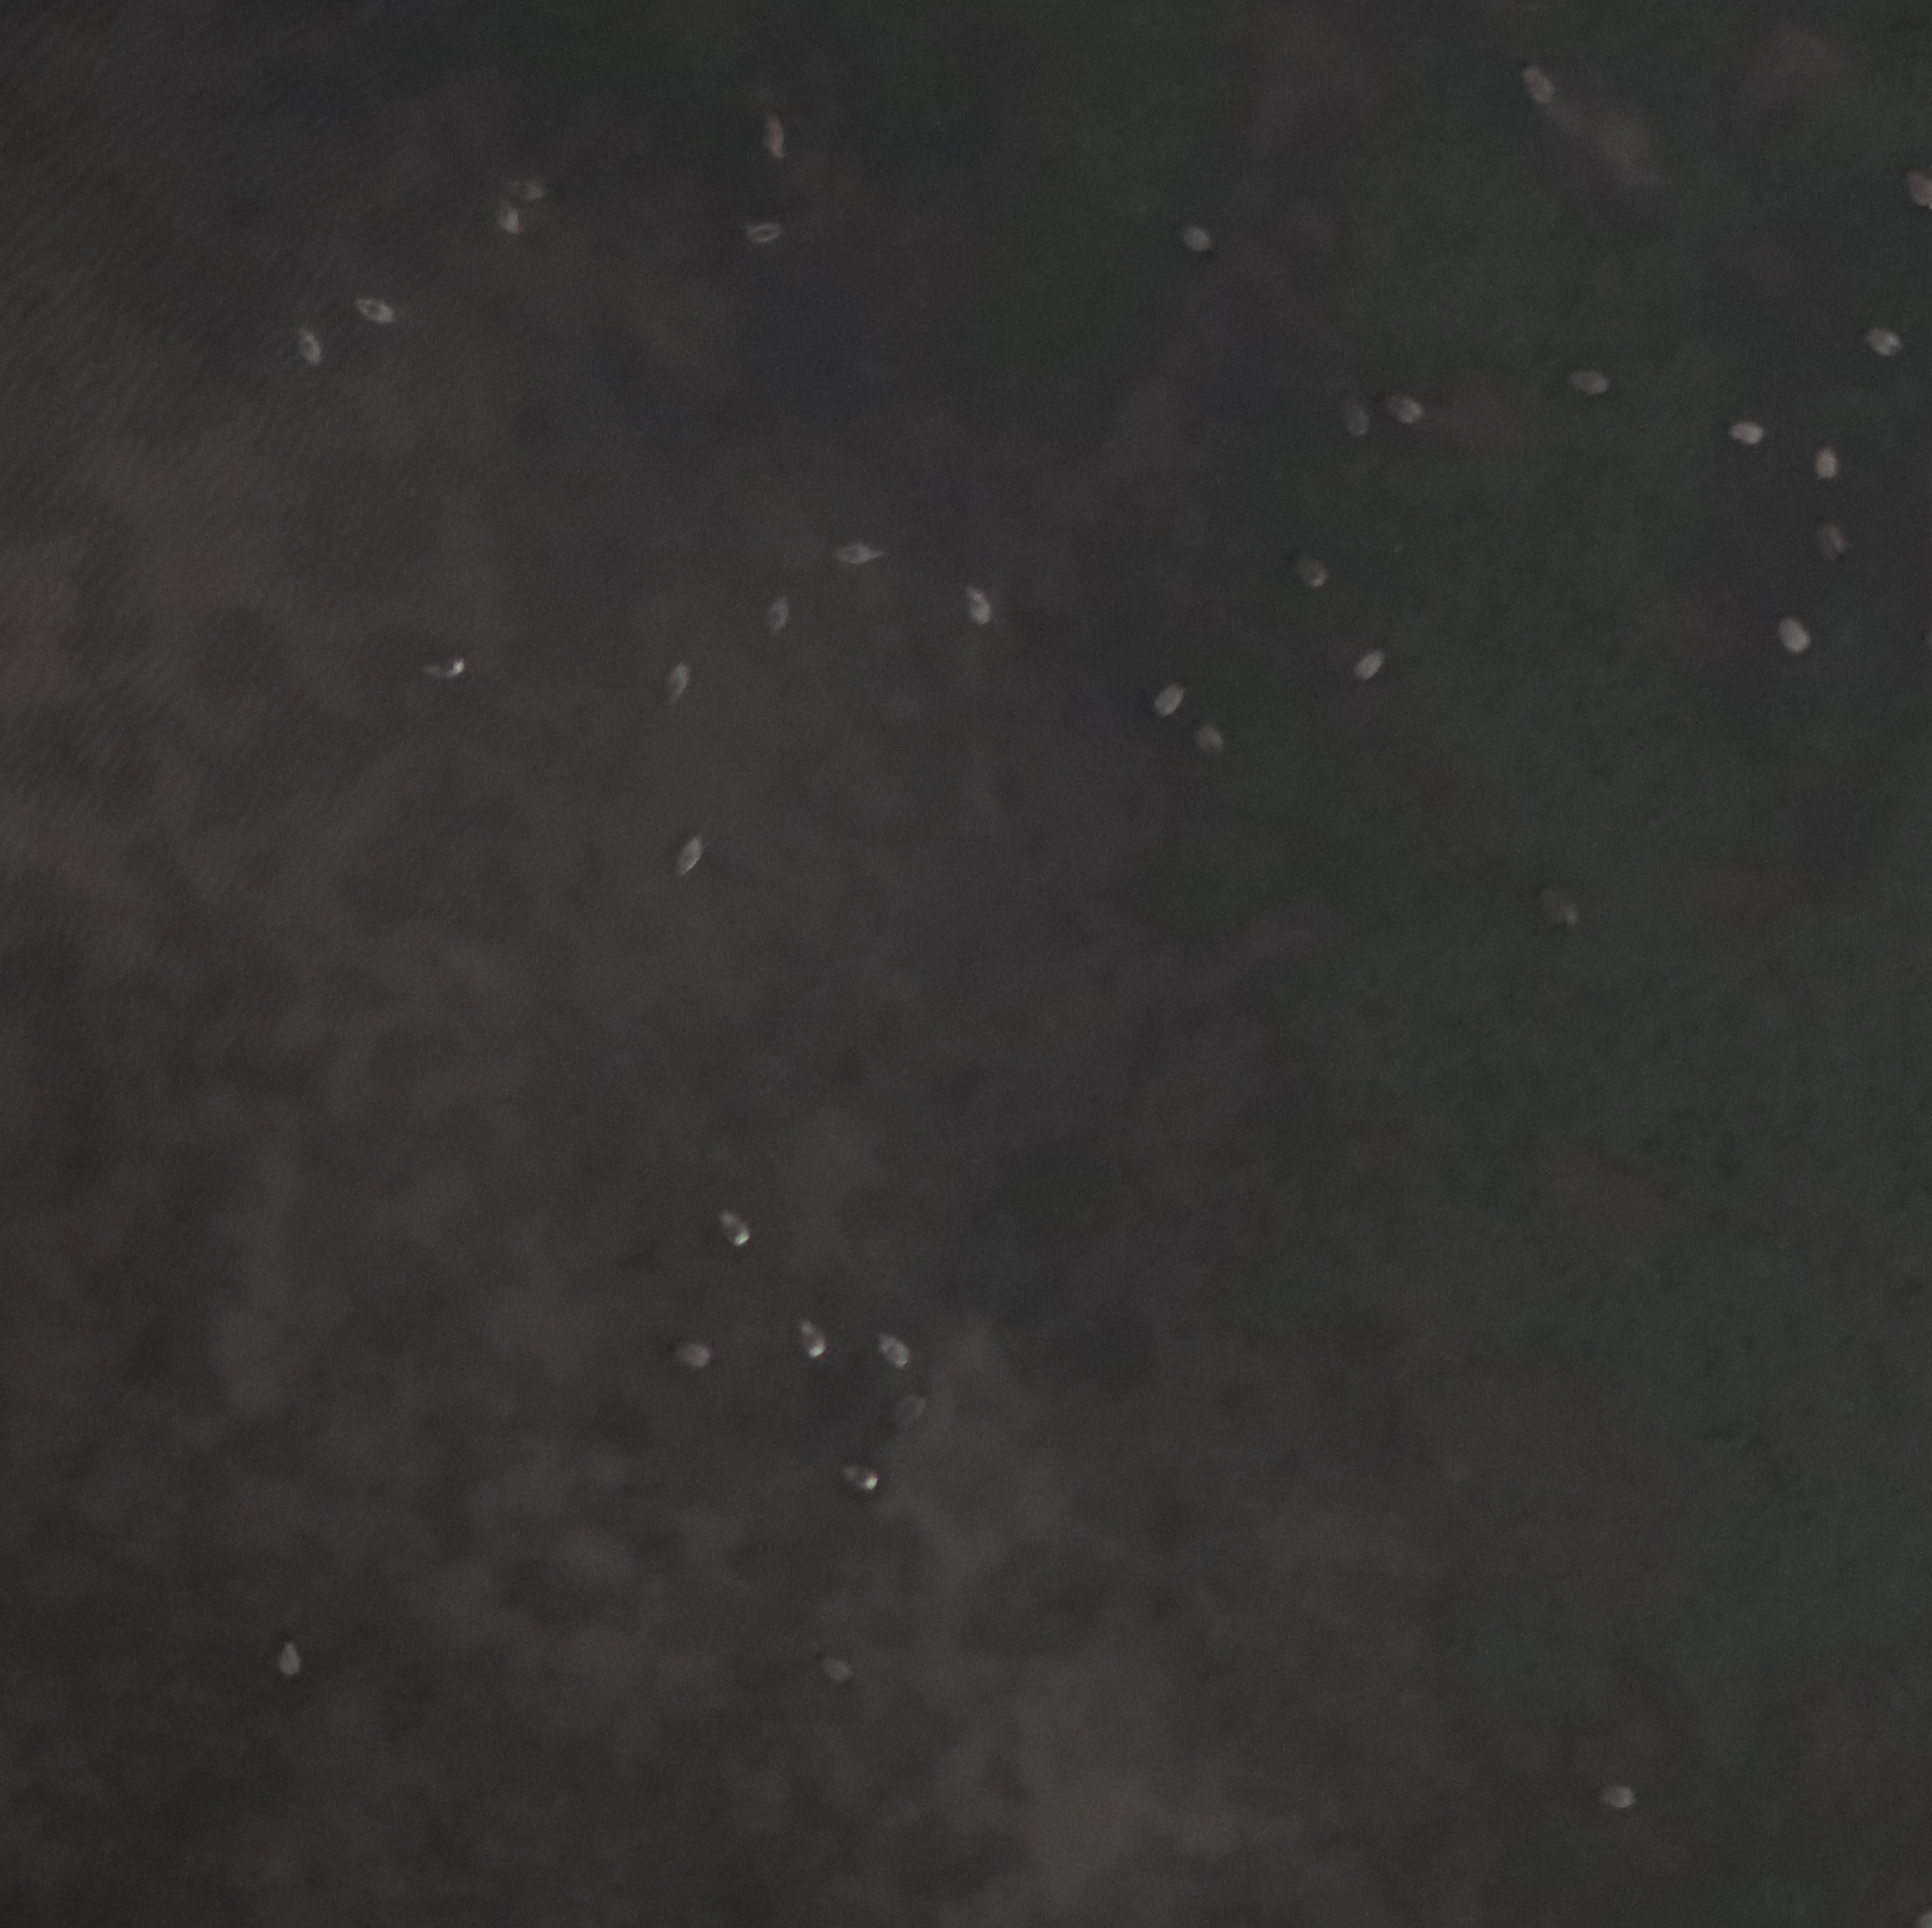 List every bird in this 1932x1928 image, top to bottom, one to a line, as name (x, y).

Canada goose (1541, 81)
brant (774, 134)
brant (521, 184)
Canada goose (1925, 191)
brant (512, 226)
brant (764, 230)
Canada goose (1192, 236)
brant (376, 313)
Canada goose (1881, 337)
brant (310, 347)
Canada goose (1592, 380)
Canada goose (1401, 408)
Canada goose (1352, 417)
Canada goose (1749, 432)
Canada goose (1823, 469)
Canada goose (1833, 547)
brant (857, 552)
Canada goose (1311, 574)
brant (976, 609)
brant (777, 618)
Canada goose (1794, 637)
Canada goose (1371, 660)
brant (446, 669)
brant (678, 684)
Canada goose (1164, 698)
Canada goose (1203, 735)
brant (692, 853)
Canada goose (1560, 909)
brant (734, 1235)
brant (815, 1342)
brant (893, 1350)
Canada goose (691, 1354)
Canada goose (909, 1411)
brant (864, 1479)
Canada goose (290, 1658)
Canada goose (840, 1677)
Canada goose (1616, 1789)